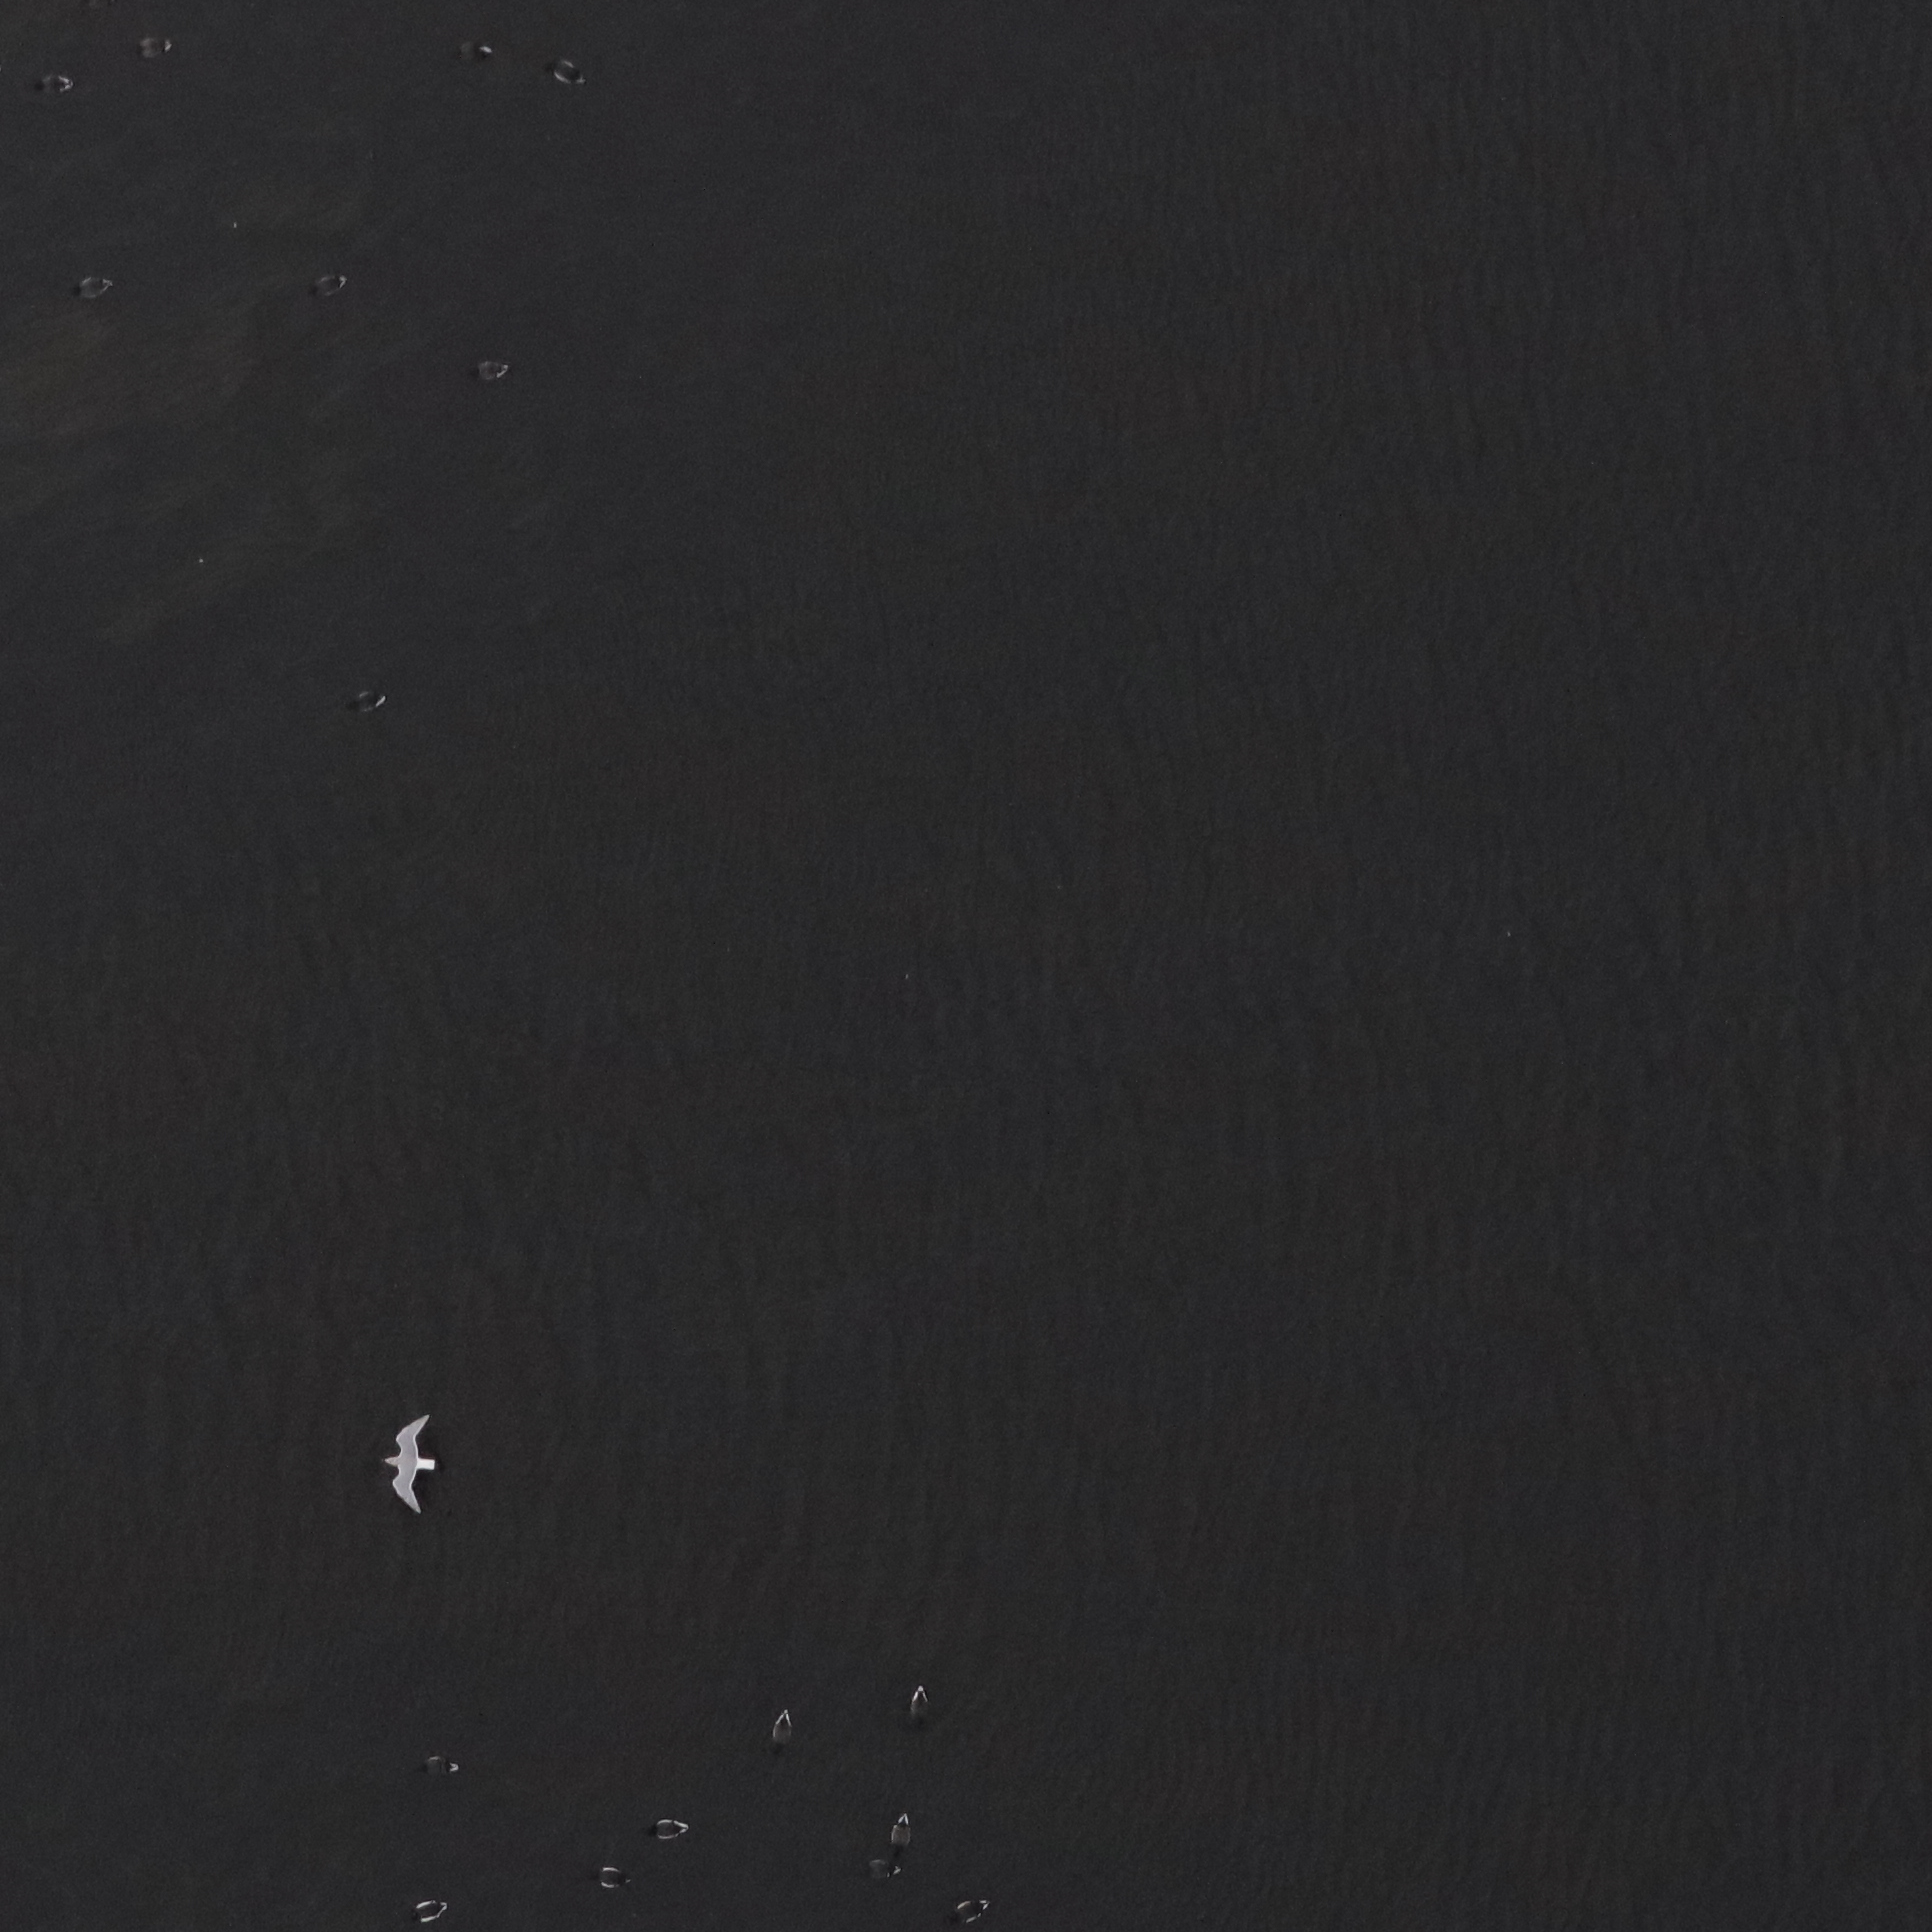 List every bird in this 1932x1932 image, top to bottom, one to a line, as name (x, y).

brant (152, 46)
brant (477, 48)
brant (564, 71)
brant (53, 82)
brant (92, 286)
brant (325, 286)
brant (490, 371)
brant (369, 701)
gull (410, 1464)
brant (918, 1704)
brant (782, 1731)
brant (438, 1763)
brant (666, 1829)
brant (898, 1834)
brant (880, 1869)
brant (611, 1877)
brant (429, 1910)
brant (970, 1910)